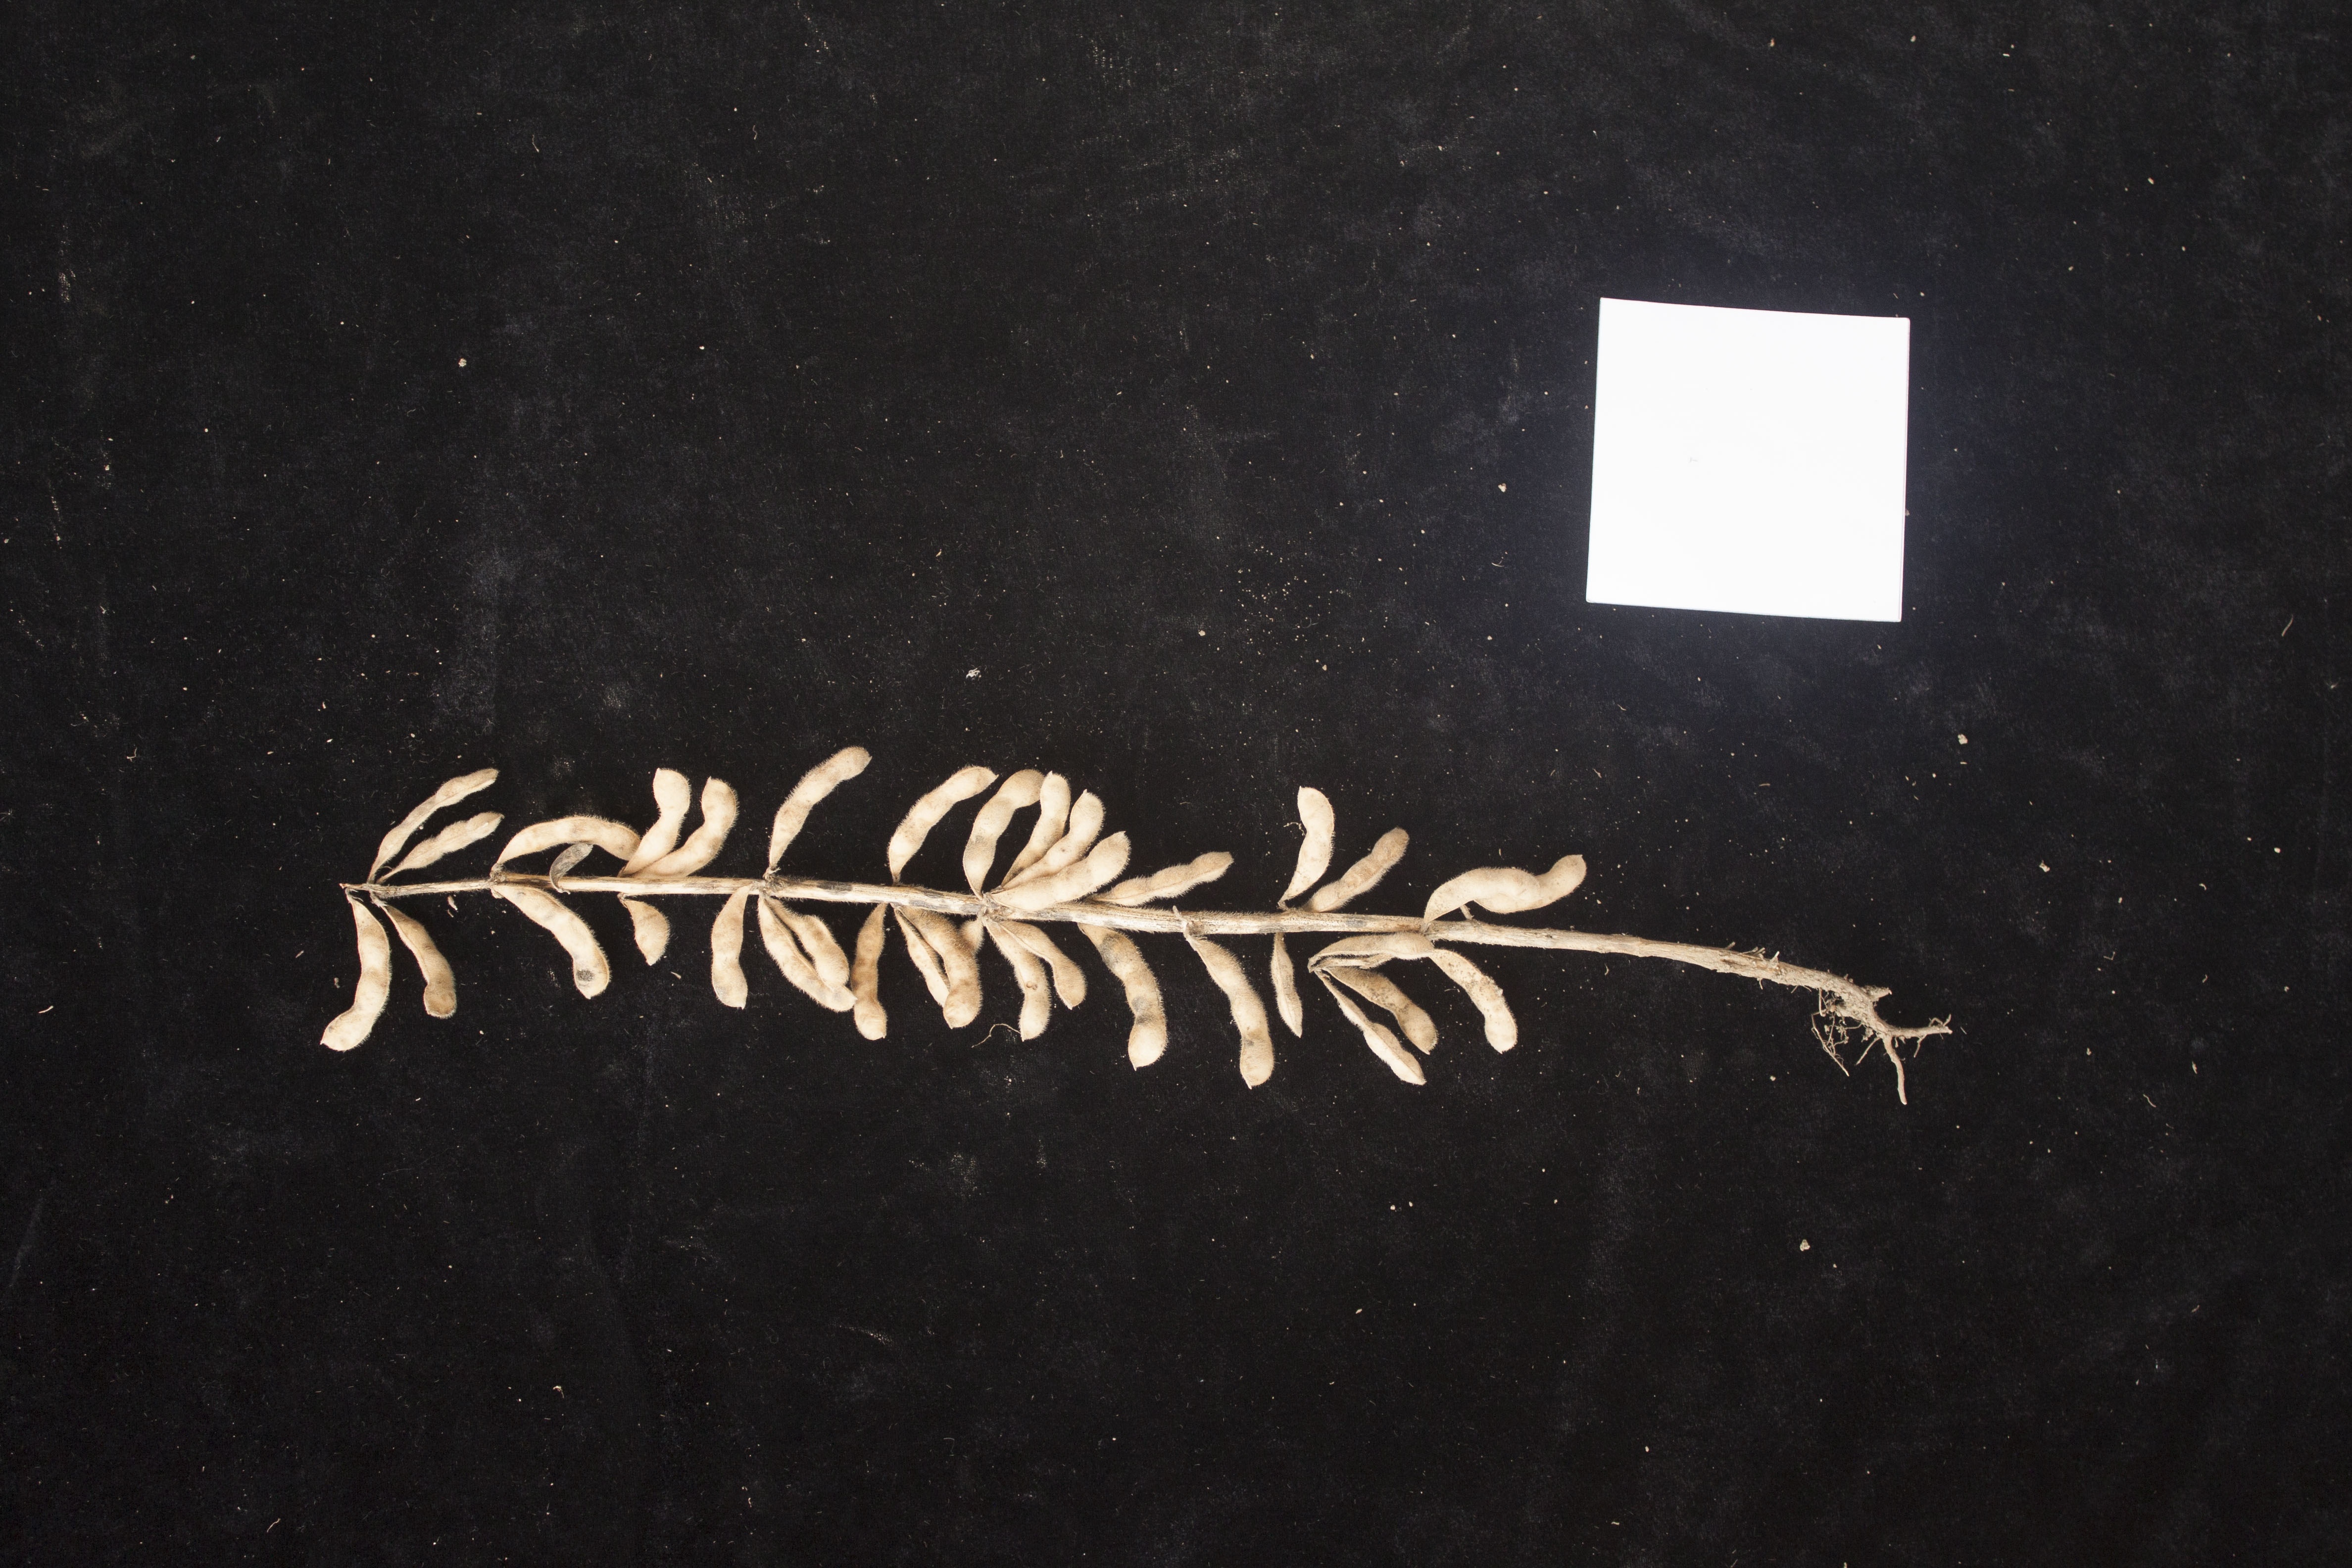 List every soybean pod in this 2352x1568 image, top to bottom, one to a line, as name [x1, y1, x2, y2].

soybean pod [767, 746, 875, 869]
soybean pod [885, 766, 1001, 885]
soybean pod [366, 768, 499, 883]
soybean pod [618, 769, 692, 877]
soybean pod [962, 770, 1046, 895]
soybean pod [1001, 771, 1071, 886]
soybean pod [635, 778, 740, 877]
soybean pod [1280, 786, 1335, 904]
soybean pod [1002, 790, 1105, 888]
soybean pod [376, 813, 504, 884]
soybean pod [495, 815, 642, 867]
soybean pod [1300, 828, 1410, 914]
soybean pod [992, 831, 1130, 914]
soybean pod [1092, 852, 1235, 909]
soybean pod [1473, 855, 1588, 915]
soybean pod [1423, 868, 1544, 920]
soybean pod [710, 882, 748, 1010]
soybean pod [492, 885, 610, 1001]
soybean pod [319, 890, 392, 1053]
soybean pod [372, 894, 457, 1019]
soybean pod [762, 897, 850, 985]
soybean pod [757, 898, 858, 1015]
soybean pod [620, 899, 670, 968]
soybean pod [850, 904, 888, 1041]
soybean pod [896, 909, 982, 1030]
soybean pod [895, 911, 951, 1007]
soybean pod [992, 922, 1087, 1011]
soybean pod [982, 925, 1051, 1042]
soybean pod [1077, 927, 1169, 1070]
soybean pod [1306, 934, 1434, 969]
soybean pod [1185, 935, 1275, 1087]
soybean pod [1268, 935, 1303, 1040]
soybean pod [1429, 951, 1518, 1055]
soybean pod [1323, 967, 1439, 1056]
soybean pod [1317, 975, 1427, 1087]